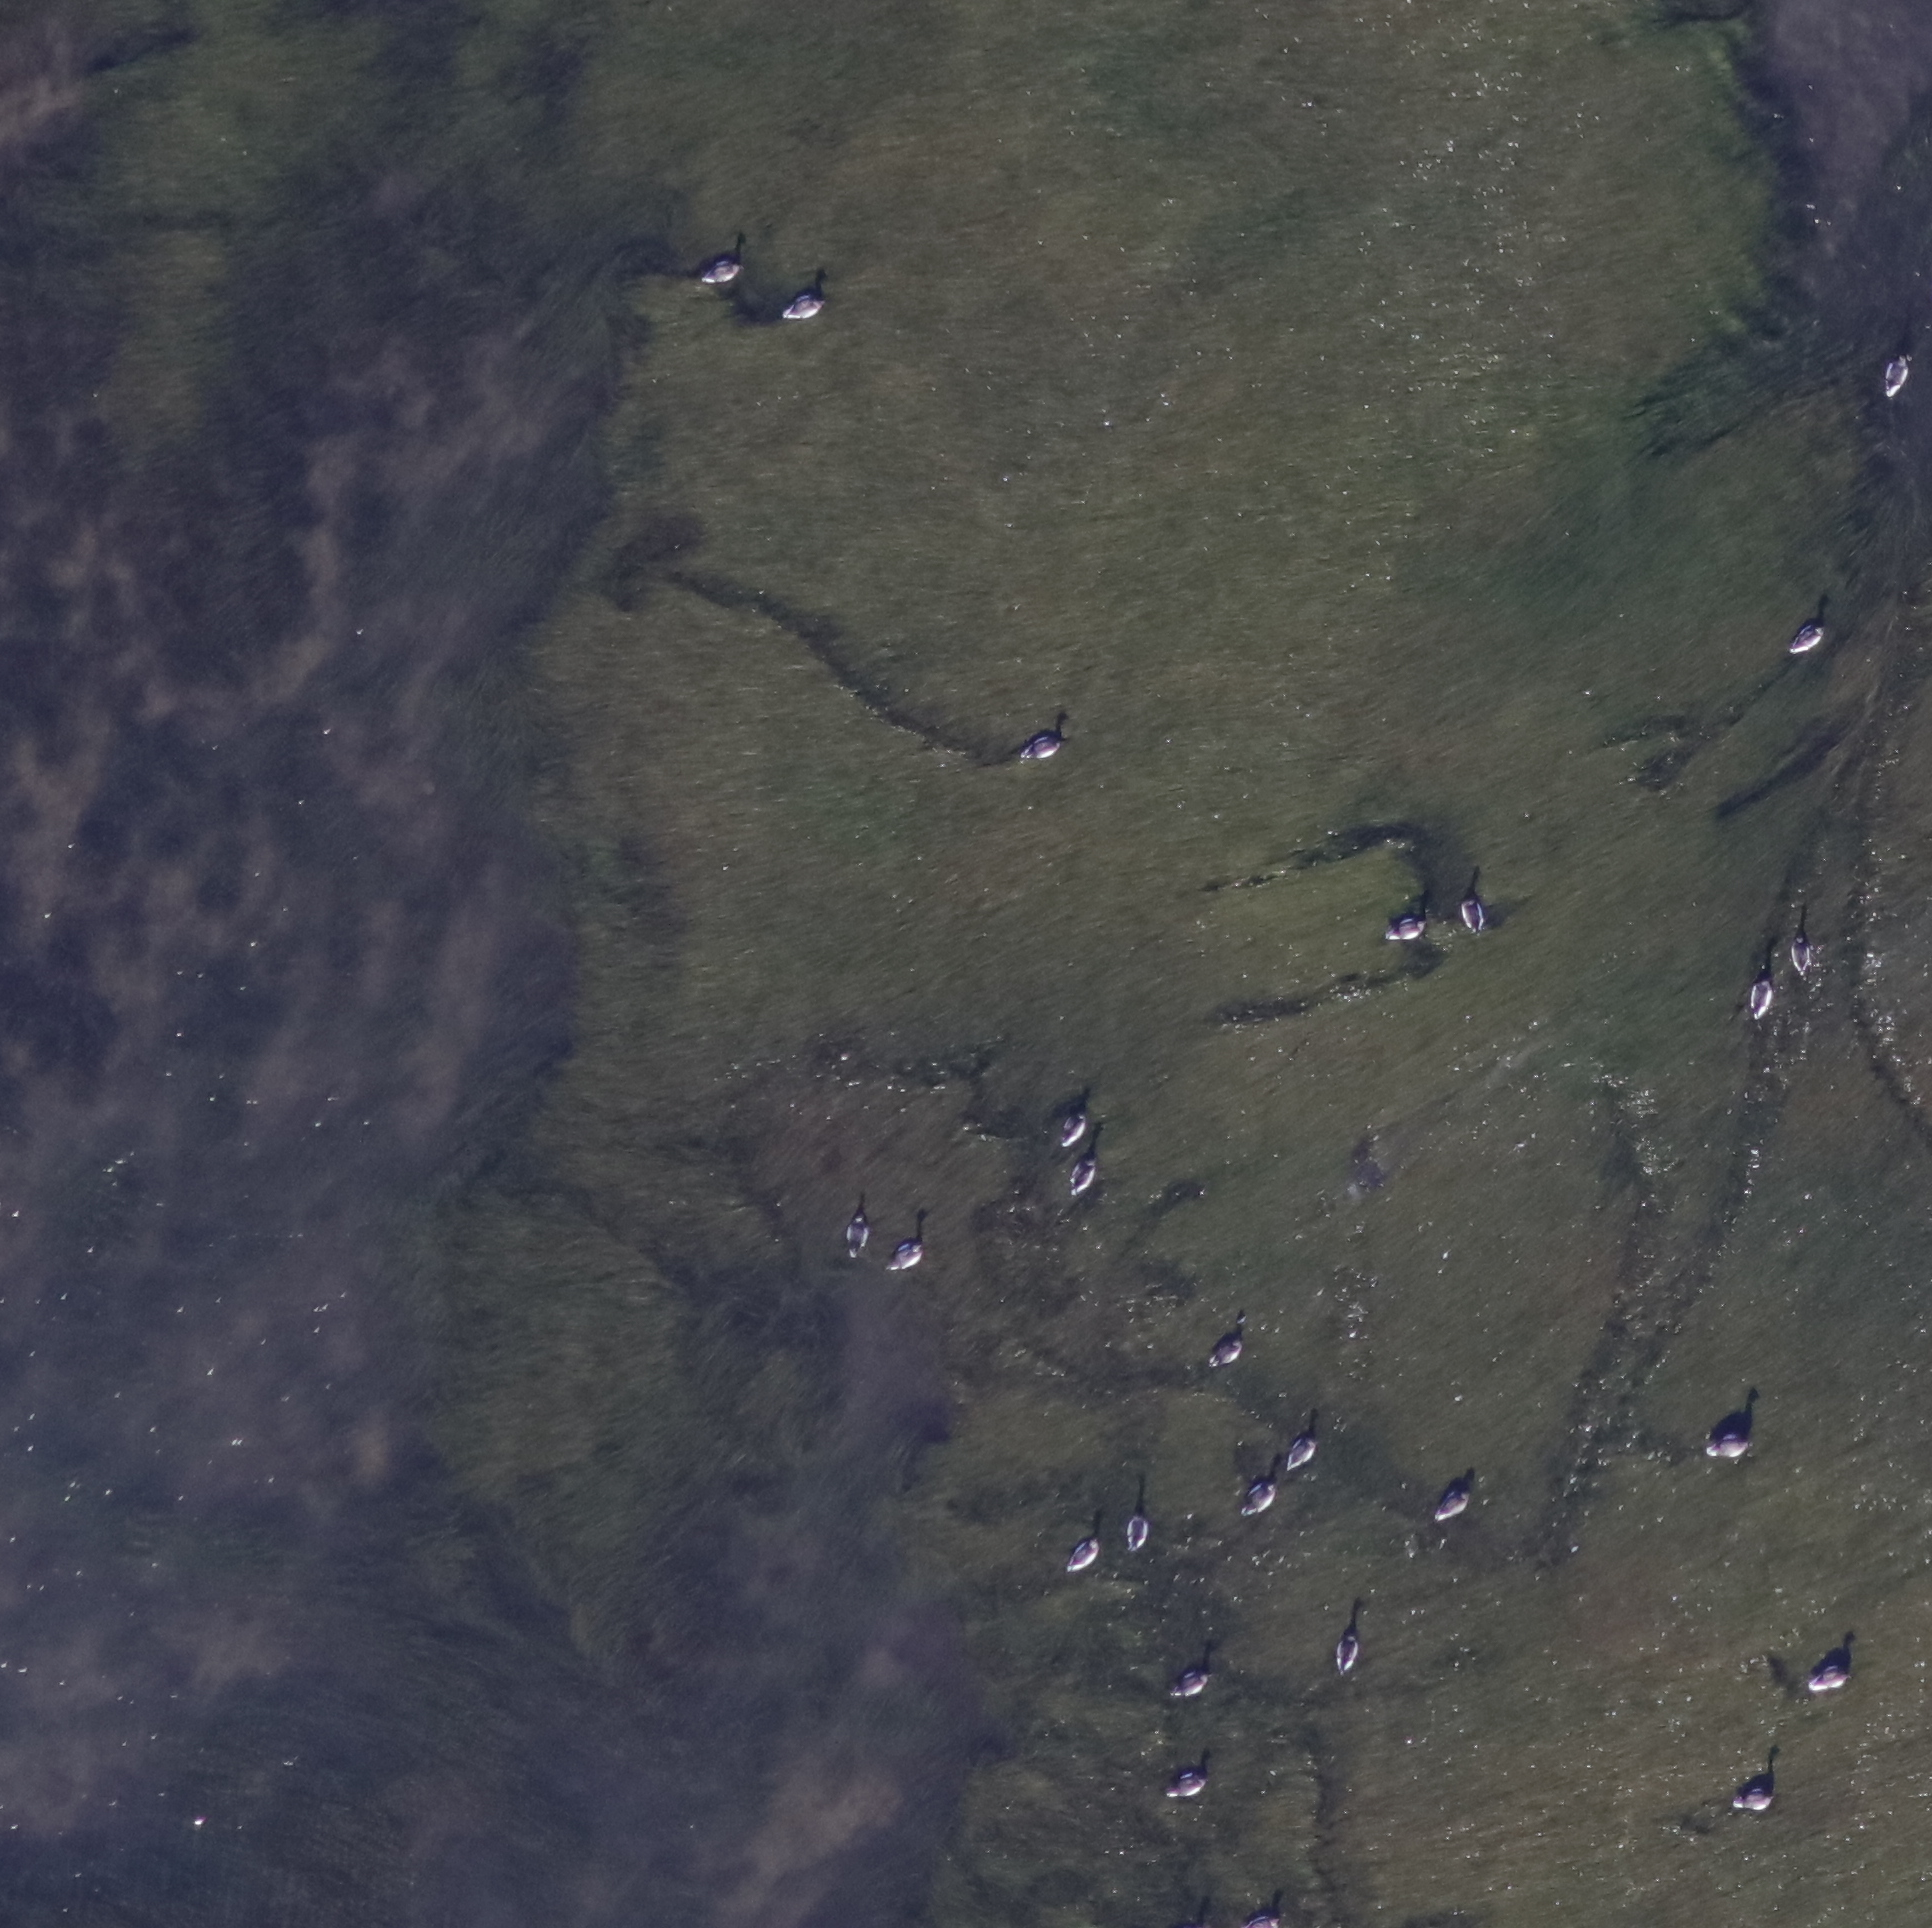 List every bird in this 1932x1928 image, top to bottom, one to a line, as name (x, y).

brant (720, 270)
brant (804, 305)
brant (1896, 373)
brant (1806, 638)
brant (1043, 746)
brant (1473, 914)
brant (1407, 927)
brant (1803, 953)
brant (1760, 996)
brant (1070, 1128)
brant (1084, 1176)
brant (858, 1233)
brant (907, 1256)
brant (1227, 1351)
brant (1728, 1446)
brant (1301, 1451)
brant (1260, 1499)
brant (1452, 1504)
brant (1138, 1529)
brant (1084, 1555)
brant (1347, 1649)
brant (1828, 1677)
brant (1190, 1682)
brant (1187, 1784)
brant (1752, 1799)